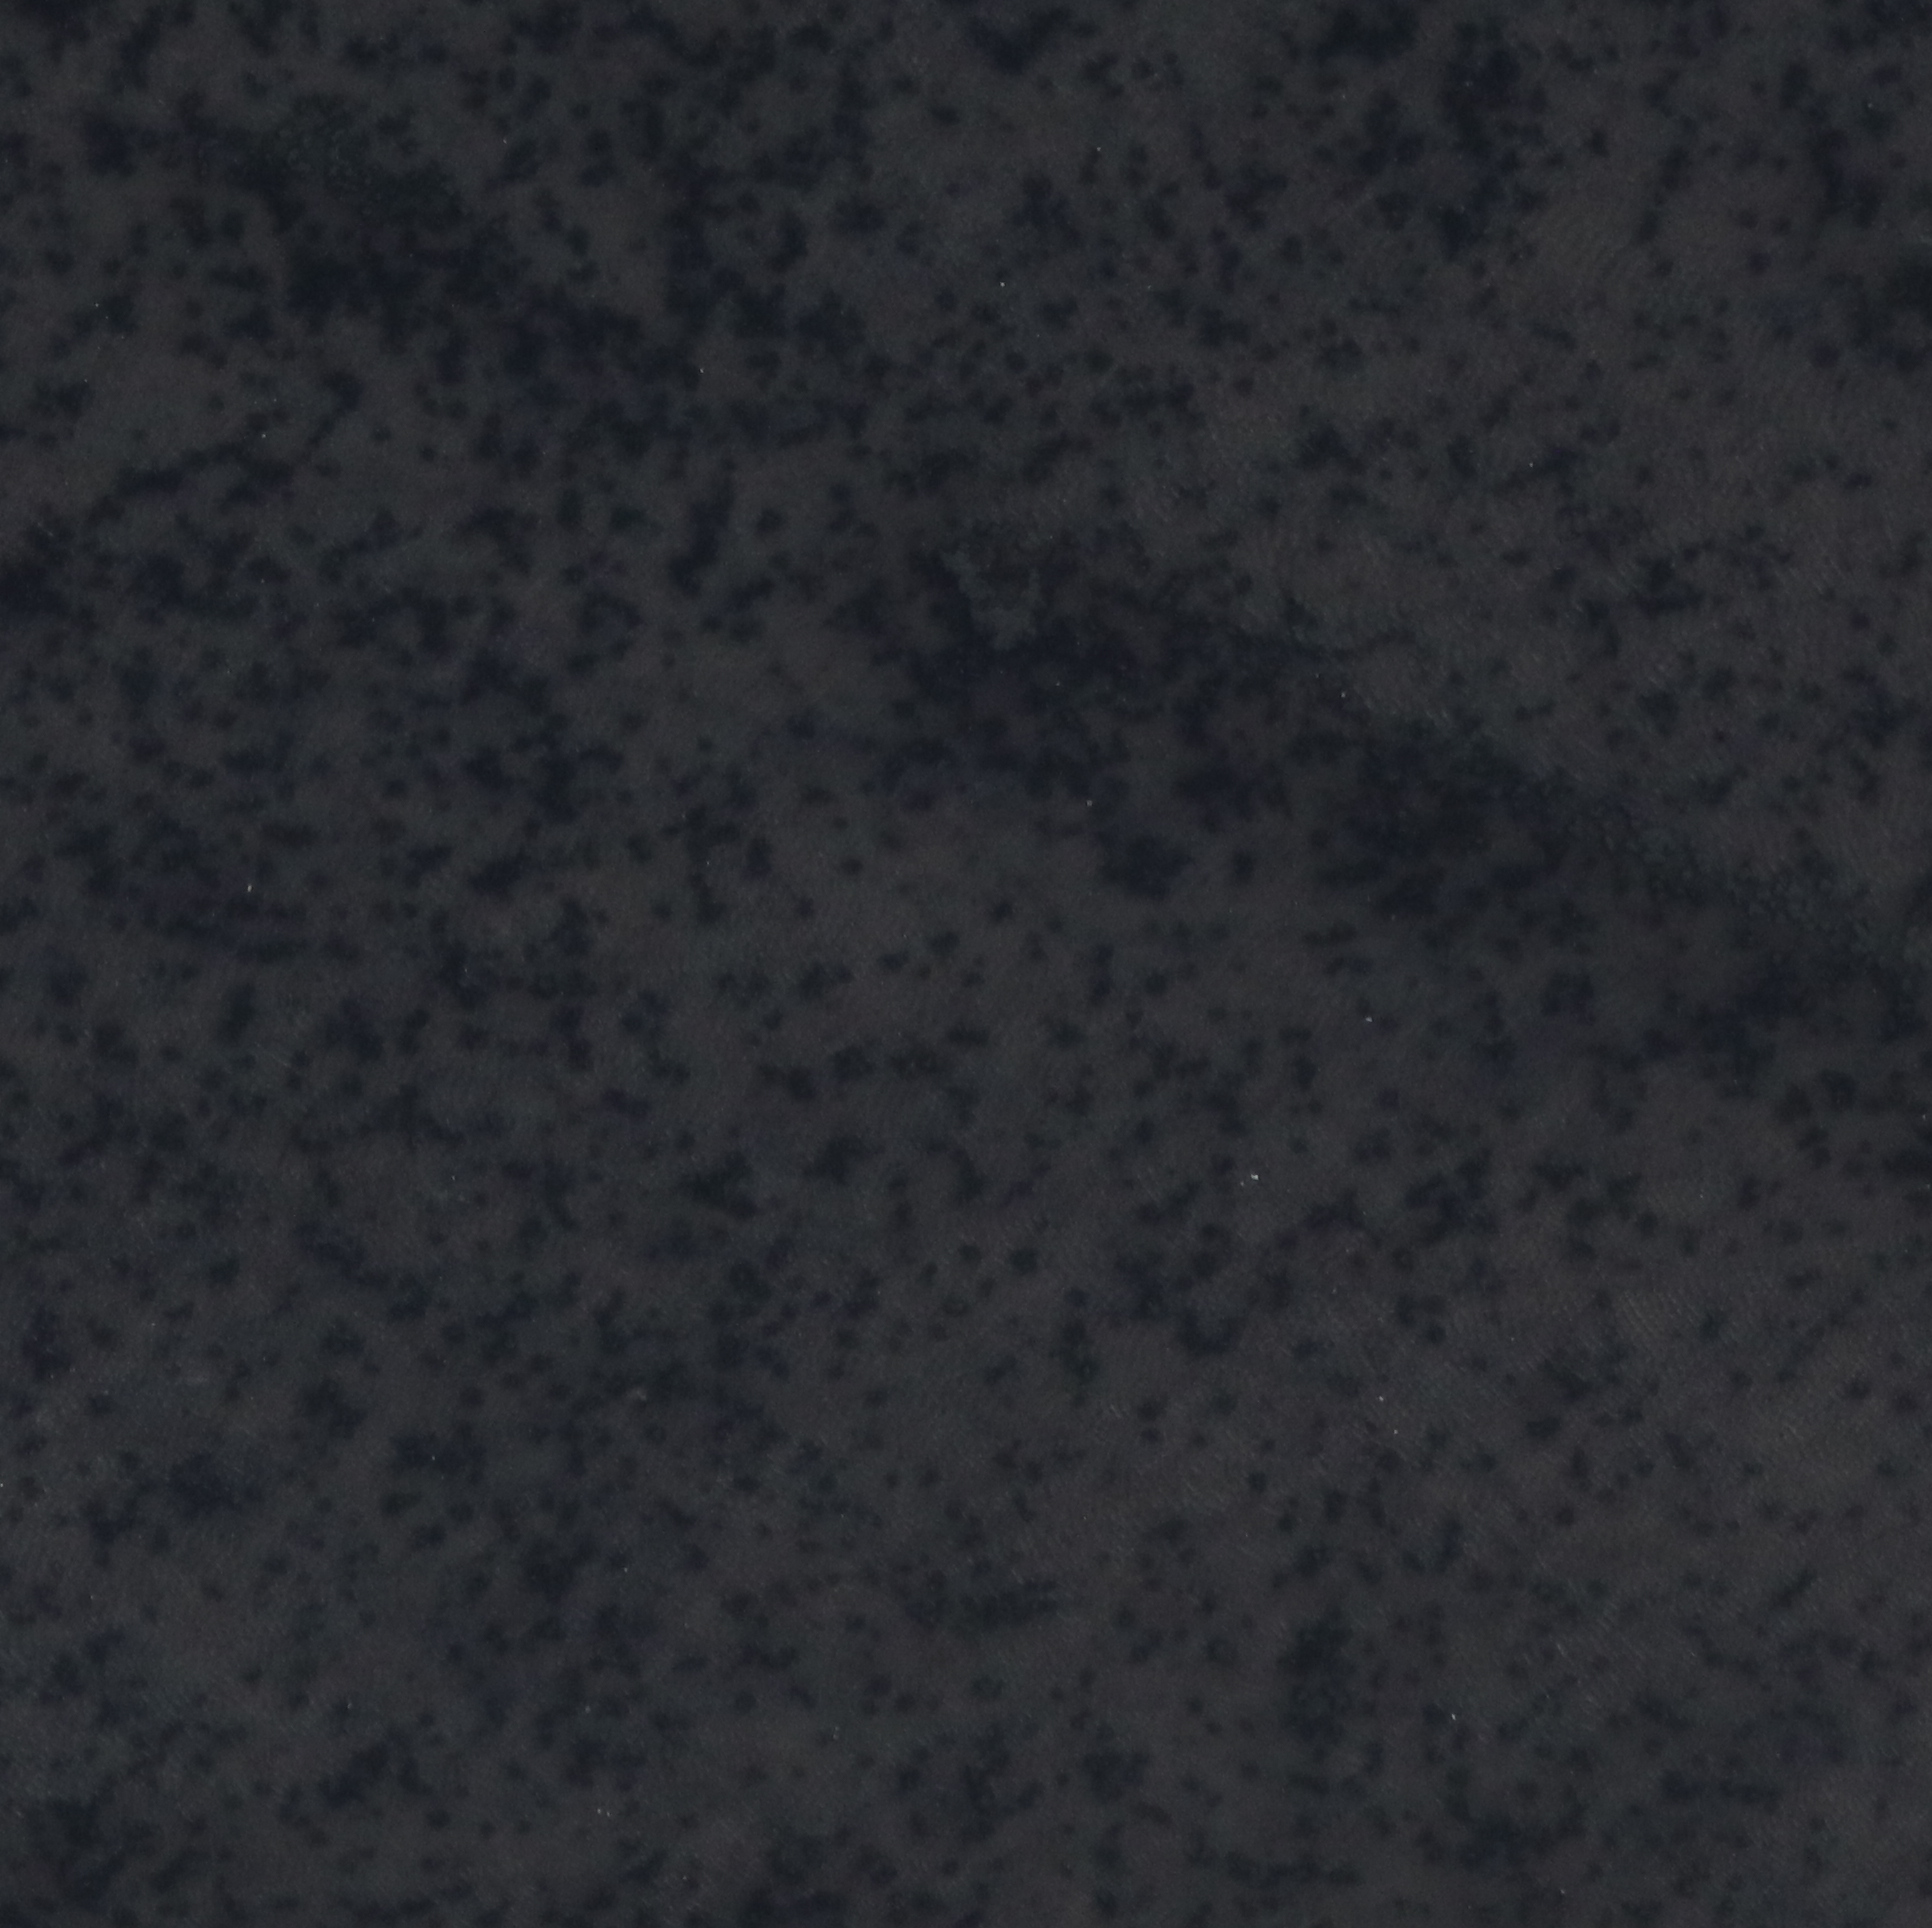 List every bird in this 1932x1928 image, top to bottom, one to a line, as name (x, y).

None